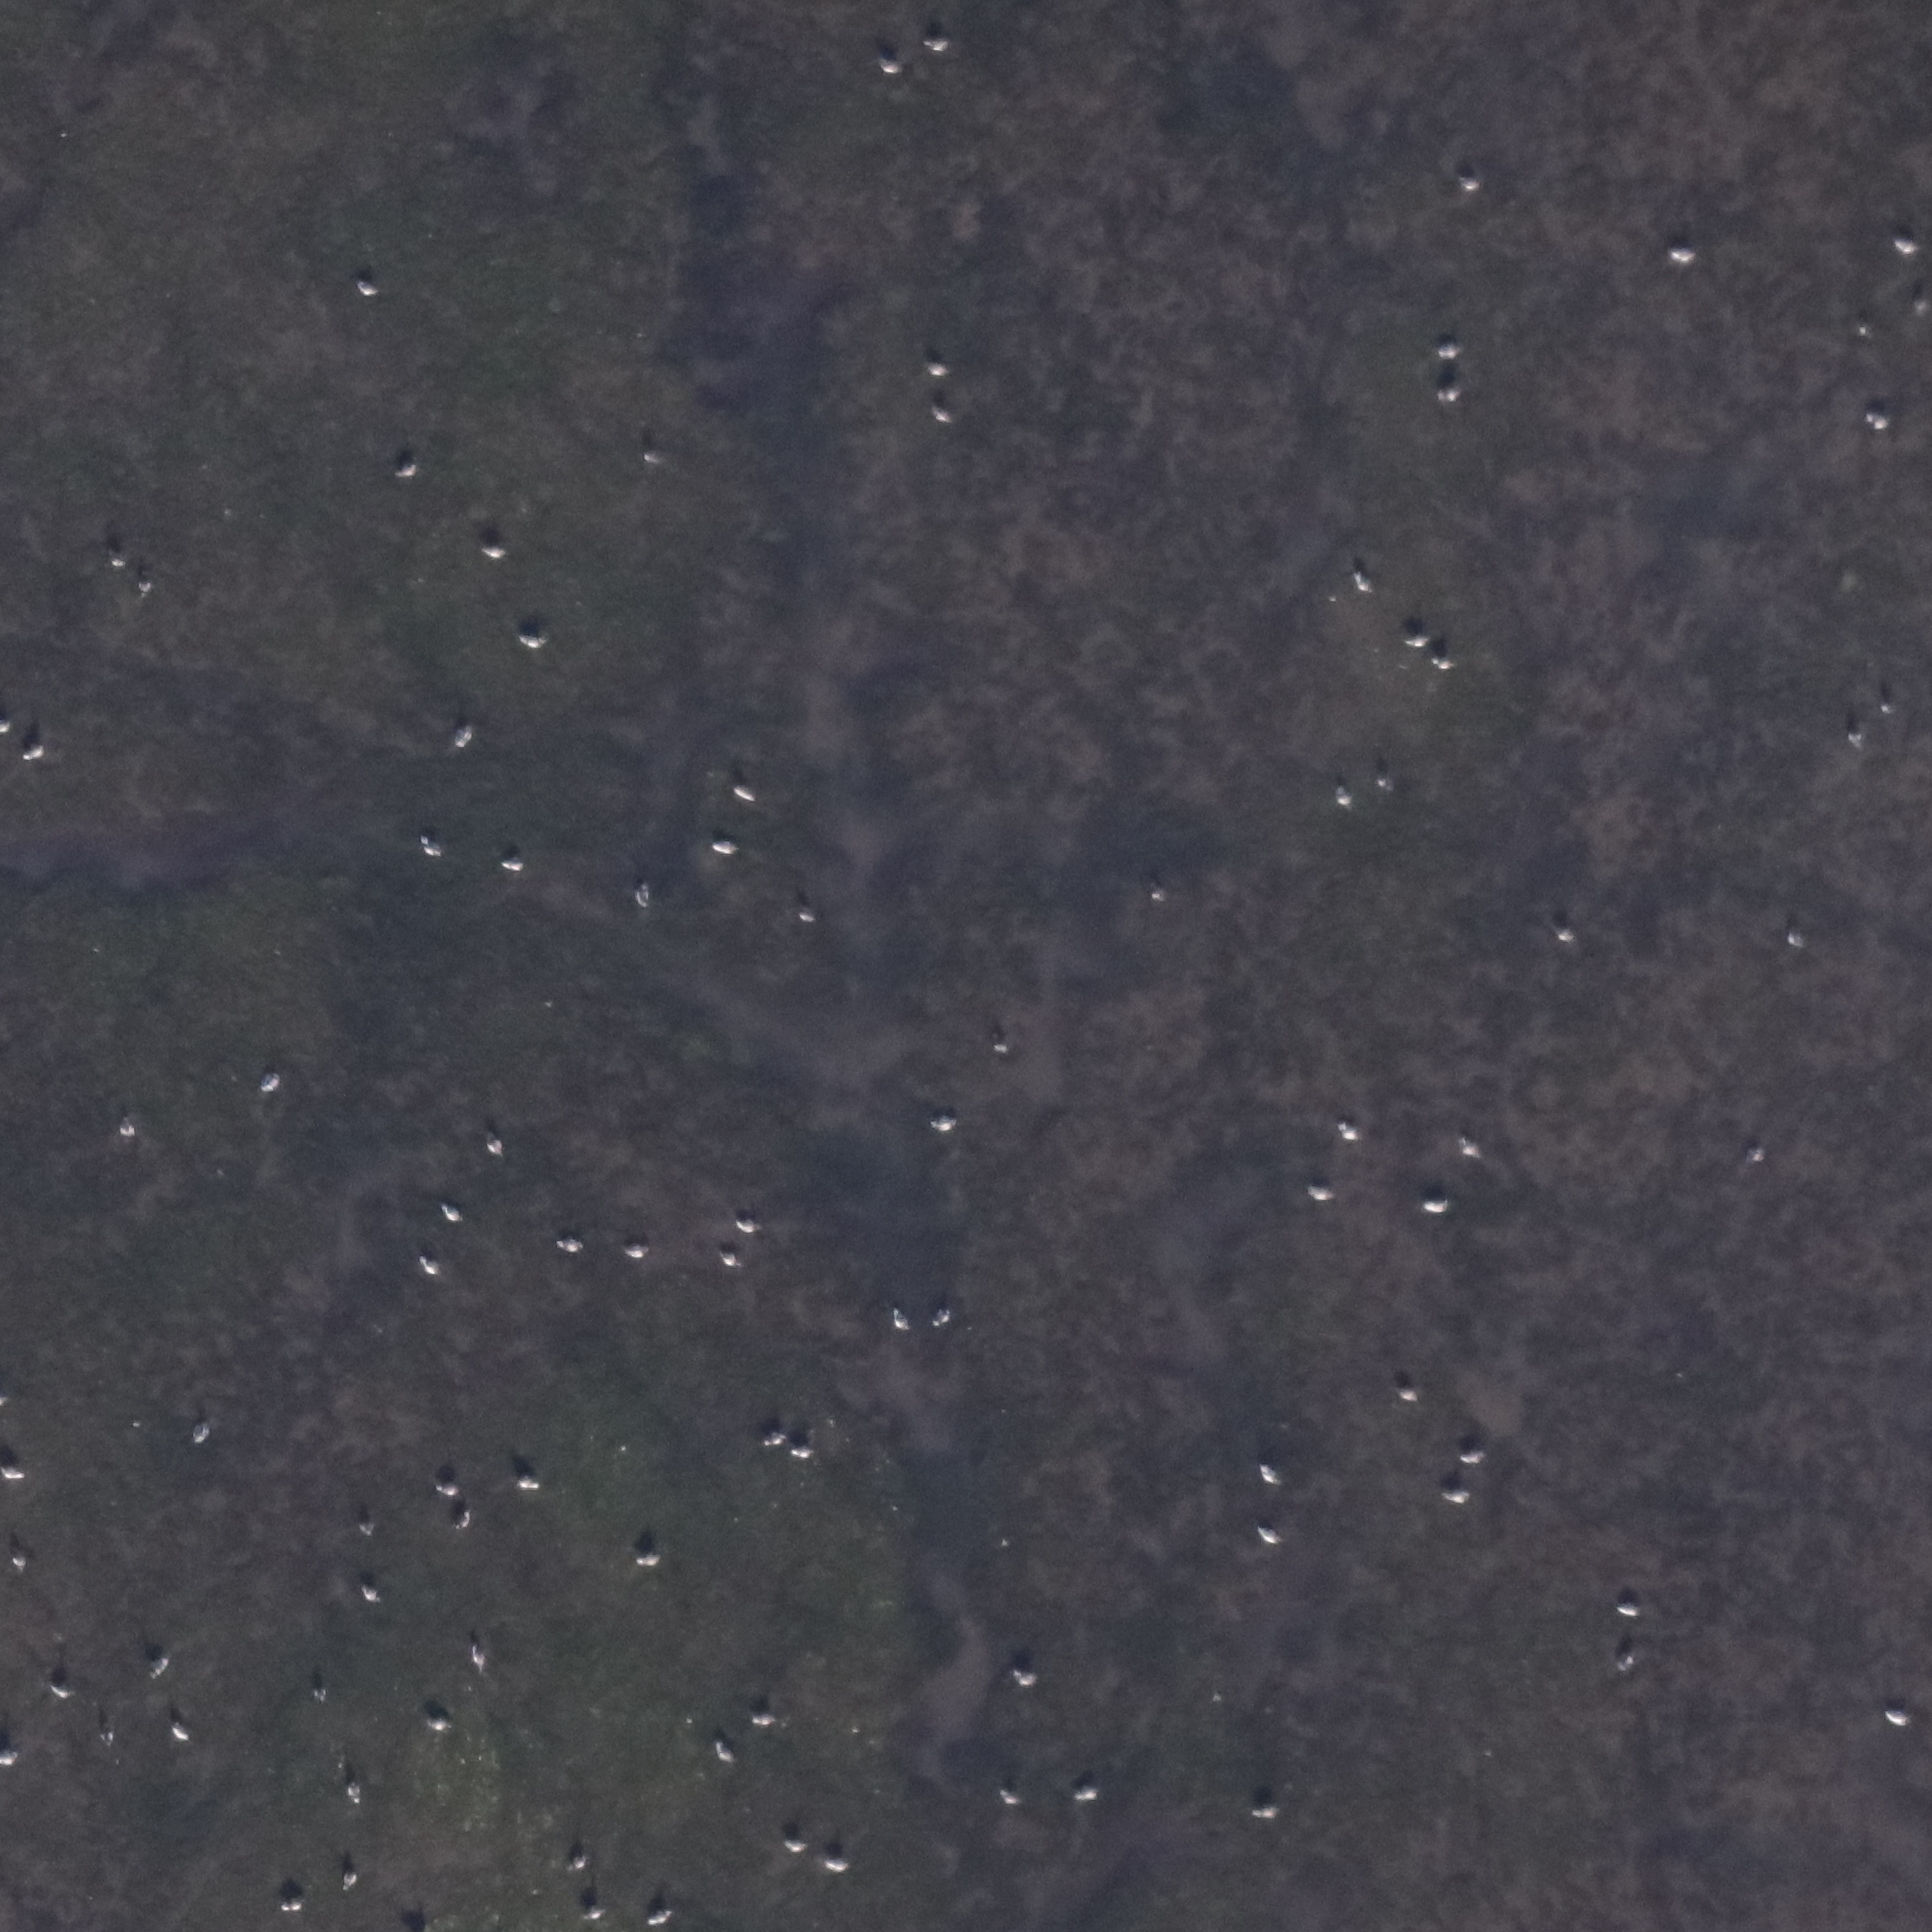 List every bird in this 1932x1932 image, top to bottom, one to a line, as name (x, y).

brant (943, 44)
brant (892, 64)
brant (1471, 176)
brant (1903, 247)
brant (1679, 253)
brant (366, 288)
brant (1914, 306)
brant (1856, 324)
brant (1454, 347)
brant (937, 357)
brant (1452, 399)
brant (948, 414)
brant (1875, 417)
brant (658, 459)
brant (407, 466)
brant (503, 546)
brant (114, 563)
brant (1363, 580)
brant (157, 583)
brant (534, 637)
brant (1418, 640)
brant (1441, 661)
brant (1892, 698)
brant (1852, 732)
brant (466, 734)
brant (29, 755)
brant (746, 783)
brant (1389, 786)
brant (1343, 800)
brant (438, 842)
brant (717, 844)
brant (521, 871)
brant (1163, 893)
brant (648, 898)
brant (814, 921)
brant (1797, 930)
brant (1567, 934)
brant (992, 1045)
brant (265, 1080)
brant (948, 1124)
brant (128, 1125)
brant (1343, 1130)
brant (1472, 1138)
brant (488, 1141)
brant (1758, 1156)
brant (1316, 1186)
brant (1435, 1202)
brant (747, 1214)
brant (458, 1217)
brant (573, 1248)
brant (633, 1252)
brant (738, 1254)
brant (446, 1270)
brant (947, 1314)
brant (904, 1318)
brant (1409, 1400)
brant (213, 1430)
brant (771, 1434)
brant (810, 1447)
brant (1484, 1453)
brant (5, 1475)
brant (527, 1479)
brant (1272, 1484)
brant (451, 1495)
brant (1462, 1498)
brant (367, 1521)
brant (466, 1528)
brant (1275, 1537)
brant (659, 1559)
brant (29, 1564)
brant (367, 1598)
brant (1628, 1607)
brant (483, 1658)
brant (163, 1660)
brant (1634, 1668)
brant (1025, 1679)
brant (61, 1690)
brant (320, 1690)
brant (1897, 1714)
brant (770, 1720)
brant (442, 1727)
brant (185, 1740)
brant (110, 1741)
brant (741, 1748)
brant (6, 1759)
brant (1085, 1796)
brant (355, 1797)
brant (1008, 1801)
brant (1270, 1814)
brant (799, 1848)
brant (838, 1858)
brant (572, 1860)
brant (347, 1885)
brant (591, 1895)
brant (305, 1906)
brant (660, 1915)